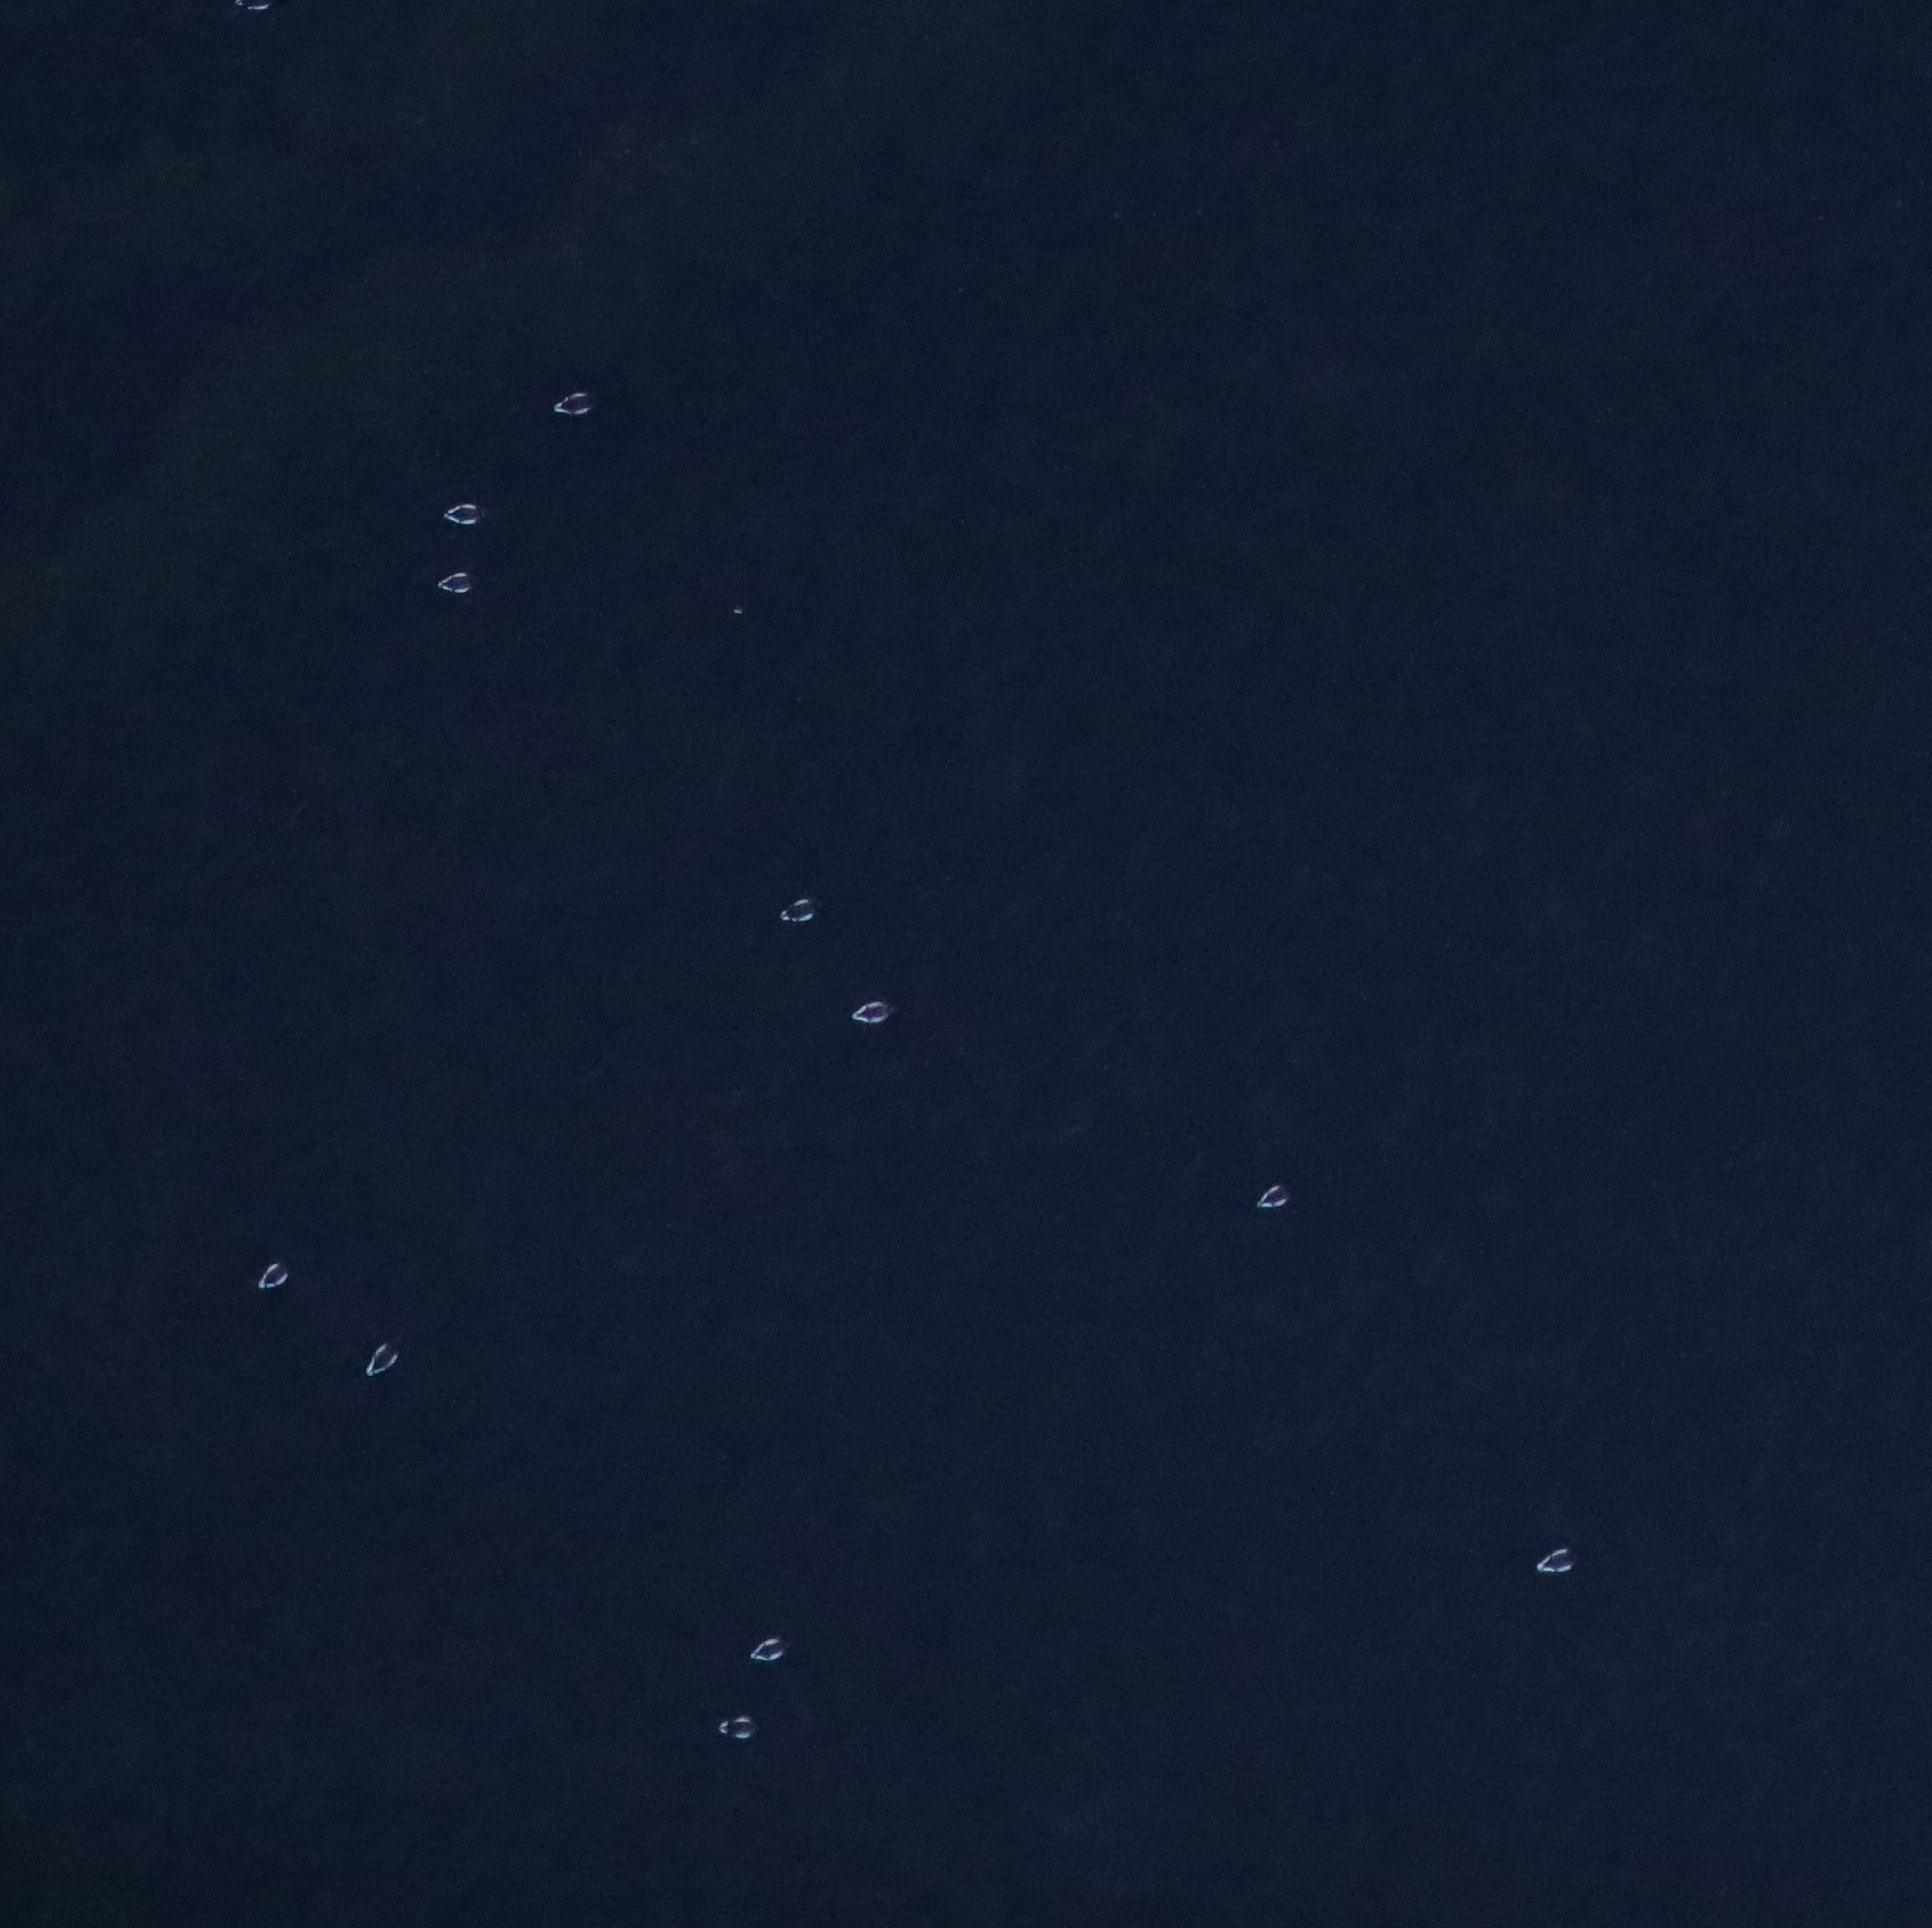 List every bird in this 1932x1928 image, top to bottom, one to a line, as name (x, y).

brant (255, 0)
brant (578, 402)
brant (467, 513)
brant (456, 581)
brant (800, 910)
brant (877, 1010)
brant (1275, 1194)
brant (275, 1274)
brant (382, 1358)
brant (1558, 1560)
brant (772, 1650)
brant (741, 1729)